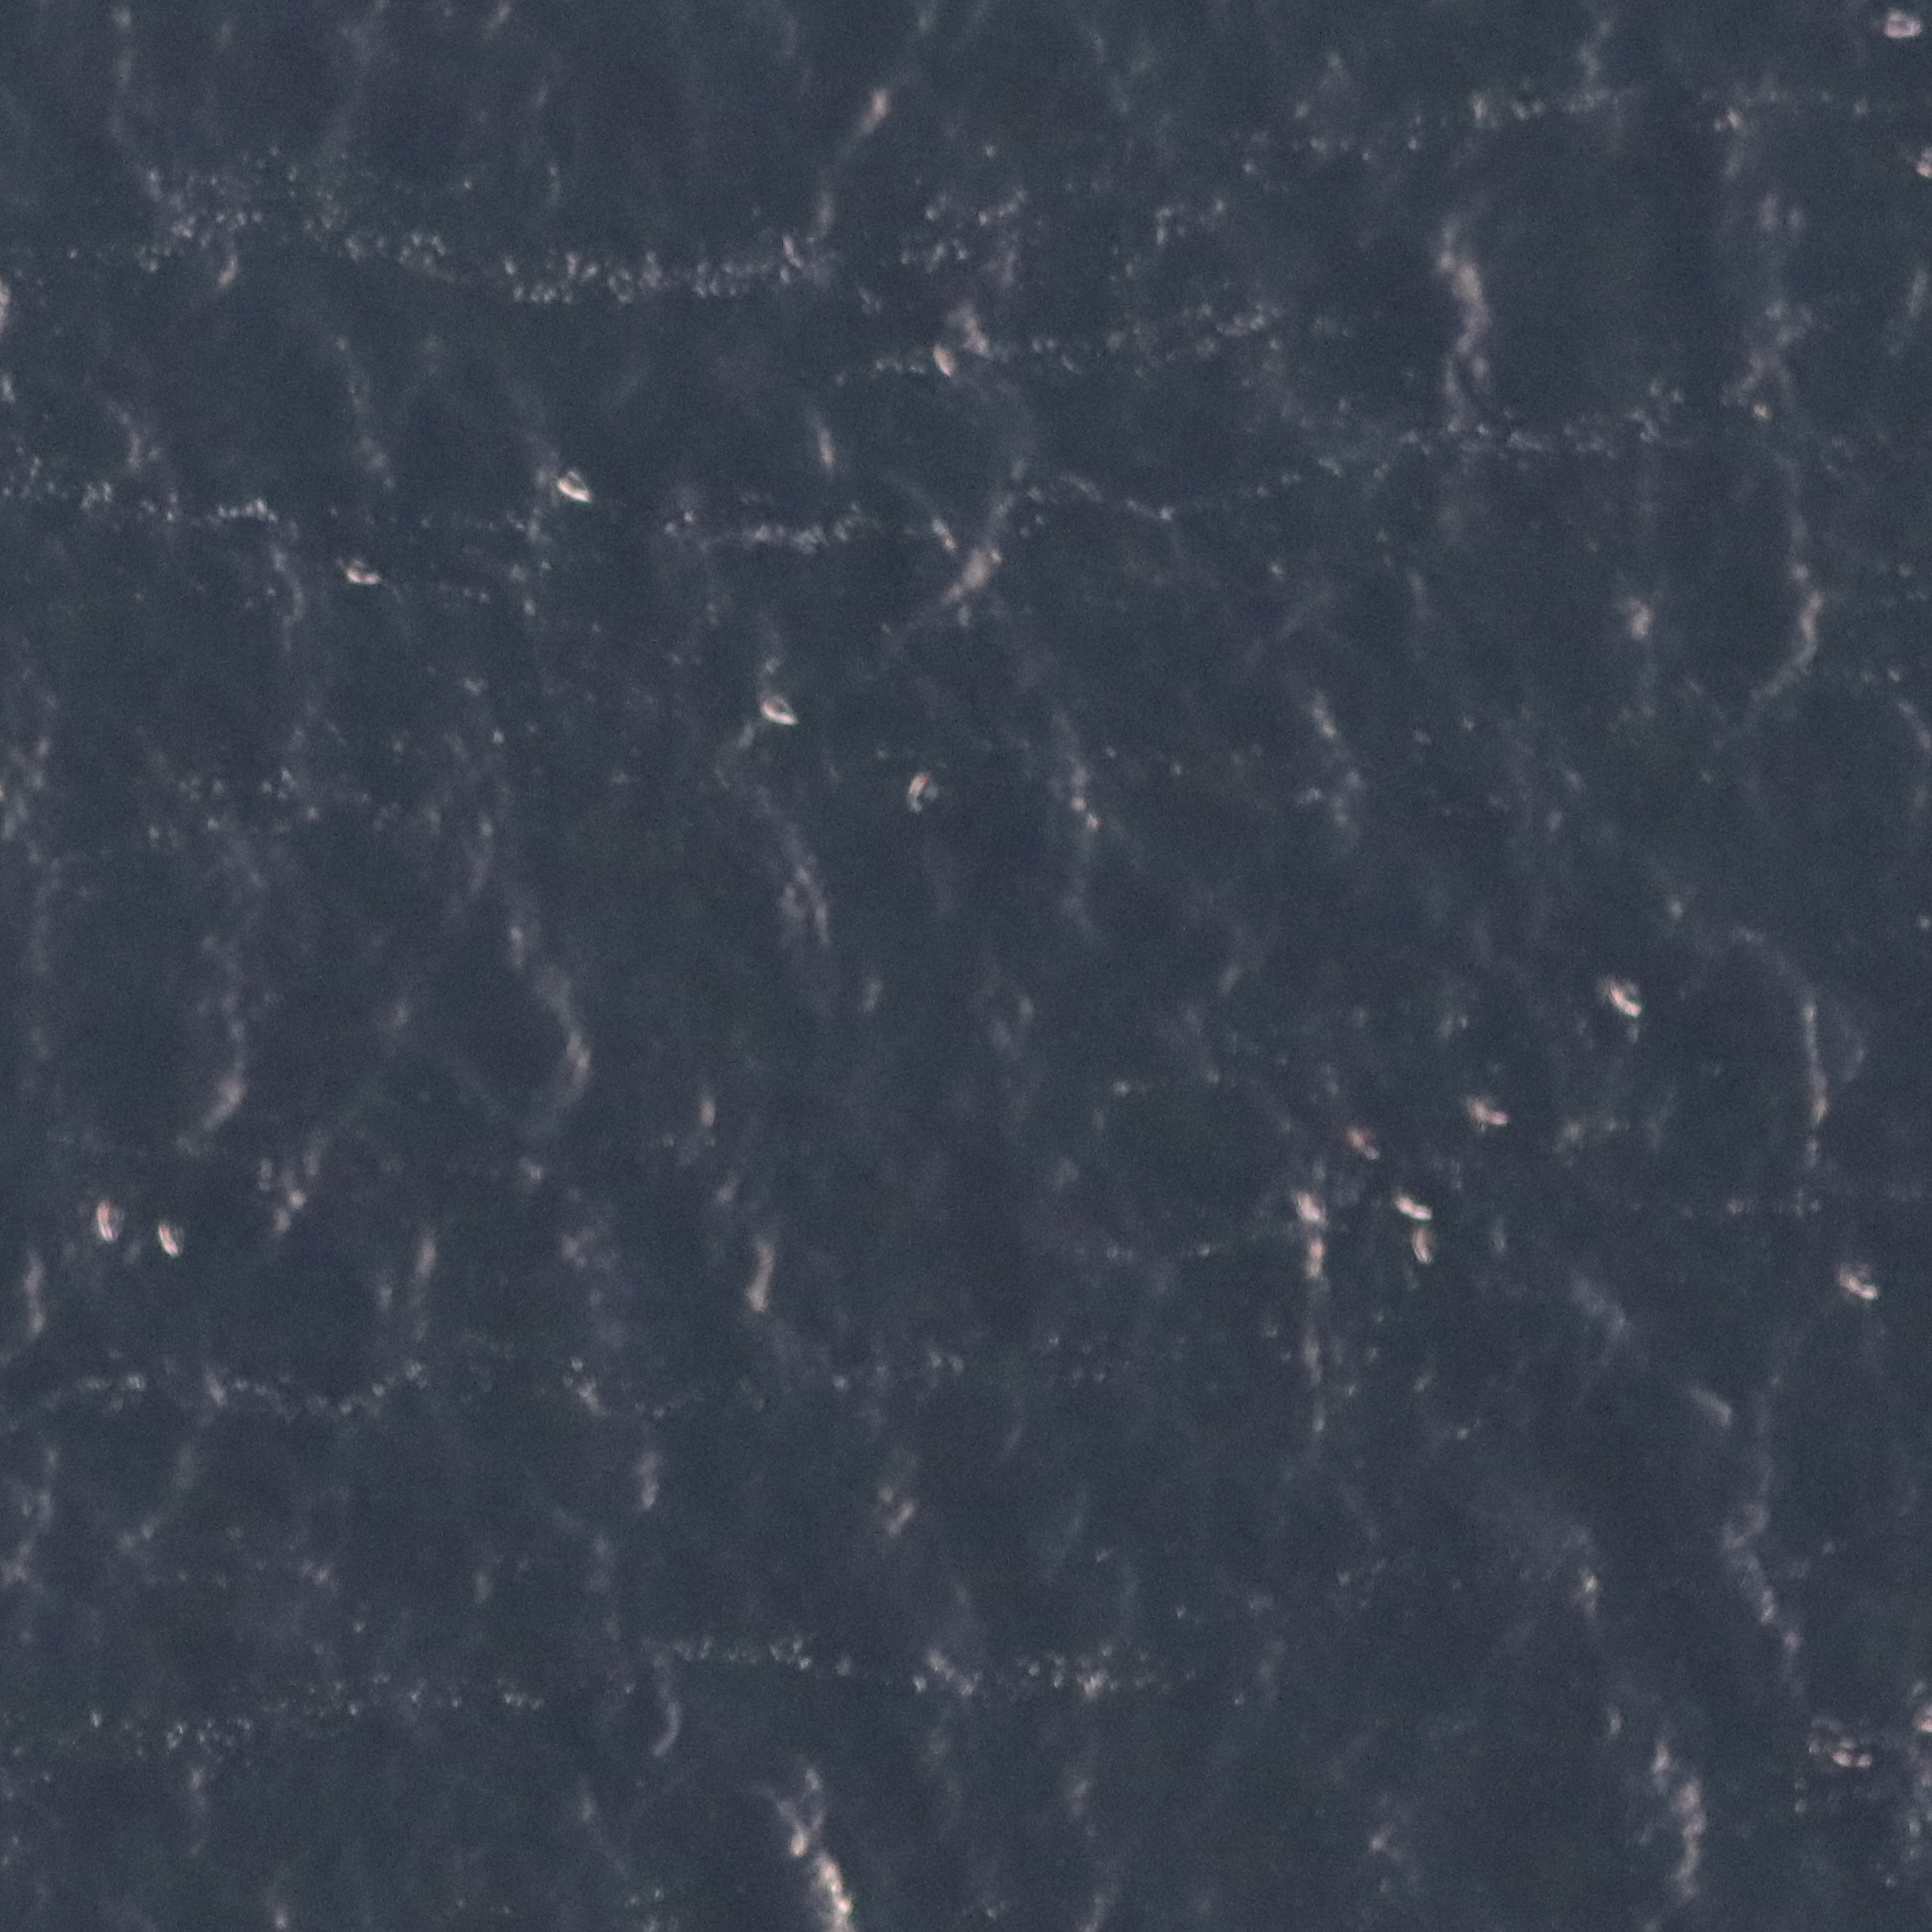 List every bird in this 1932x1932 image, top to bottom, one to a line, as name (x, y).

brant (1899, 26)
brant (1929, 161)
brant (943, 357)
brant (571, 484)
brant (359, 571)
brant (780, 710)
brant (923, 793)
brant (1627, 993)
brant (1482, 1106)
brant (1366, 1142)
brant (1411, 1203)
brant (1312, 1204)
other bird (110, 1222)
other bird (174, 1240)
brant (1424, 1245)
brant (1861, 1277)
brant (1851, 1754)